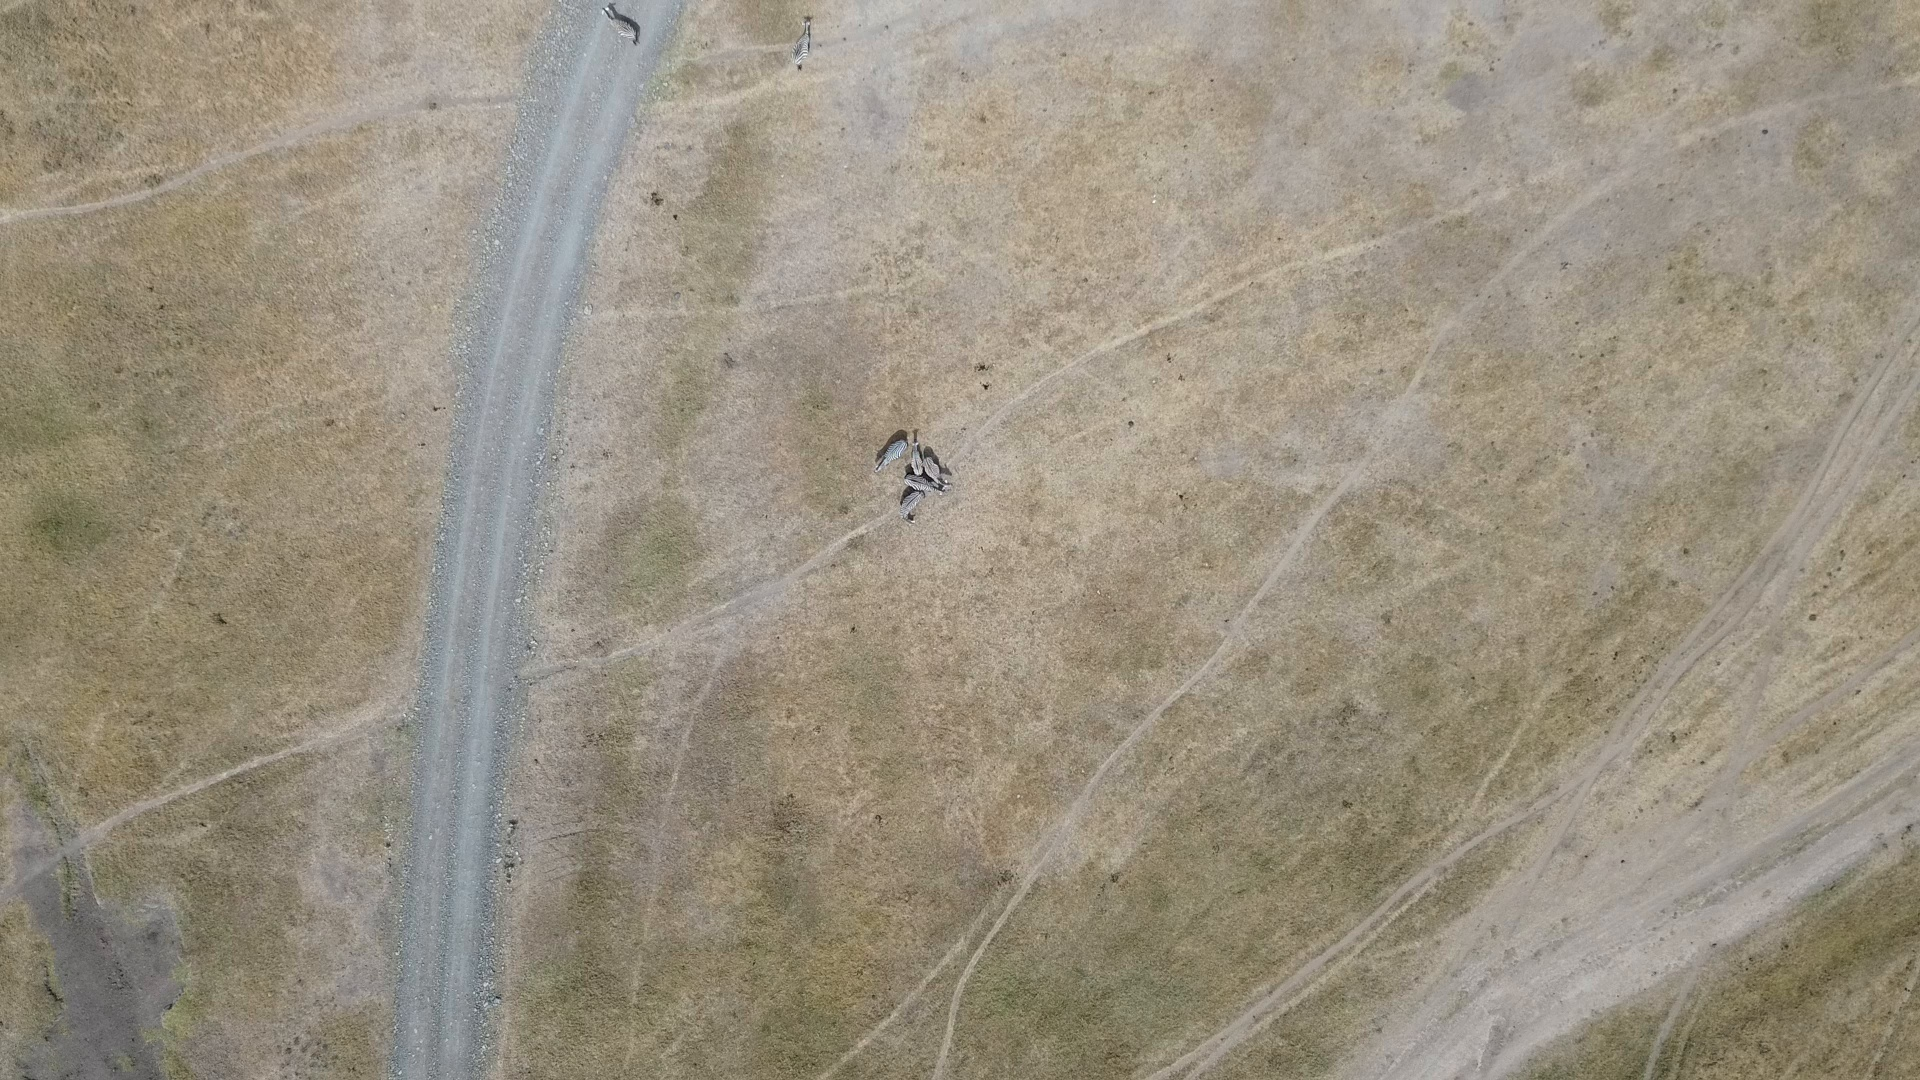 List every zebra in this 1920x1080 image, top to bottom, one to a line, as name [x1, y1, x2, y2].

zebra [599, 8, 639, 45]
zebra [790, 24, 811, 66]
zebra [873, 440, 908, 474]
zebra [909, 440, 924, 476]
zebra [923, 456, 951, 491]
zebra [904, 474, 943, 495]
zebra [898, 491, 925, 525]